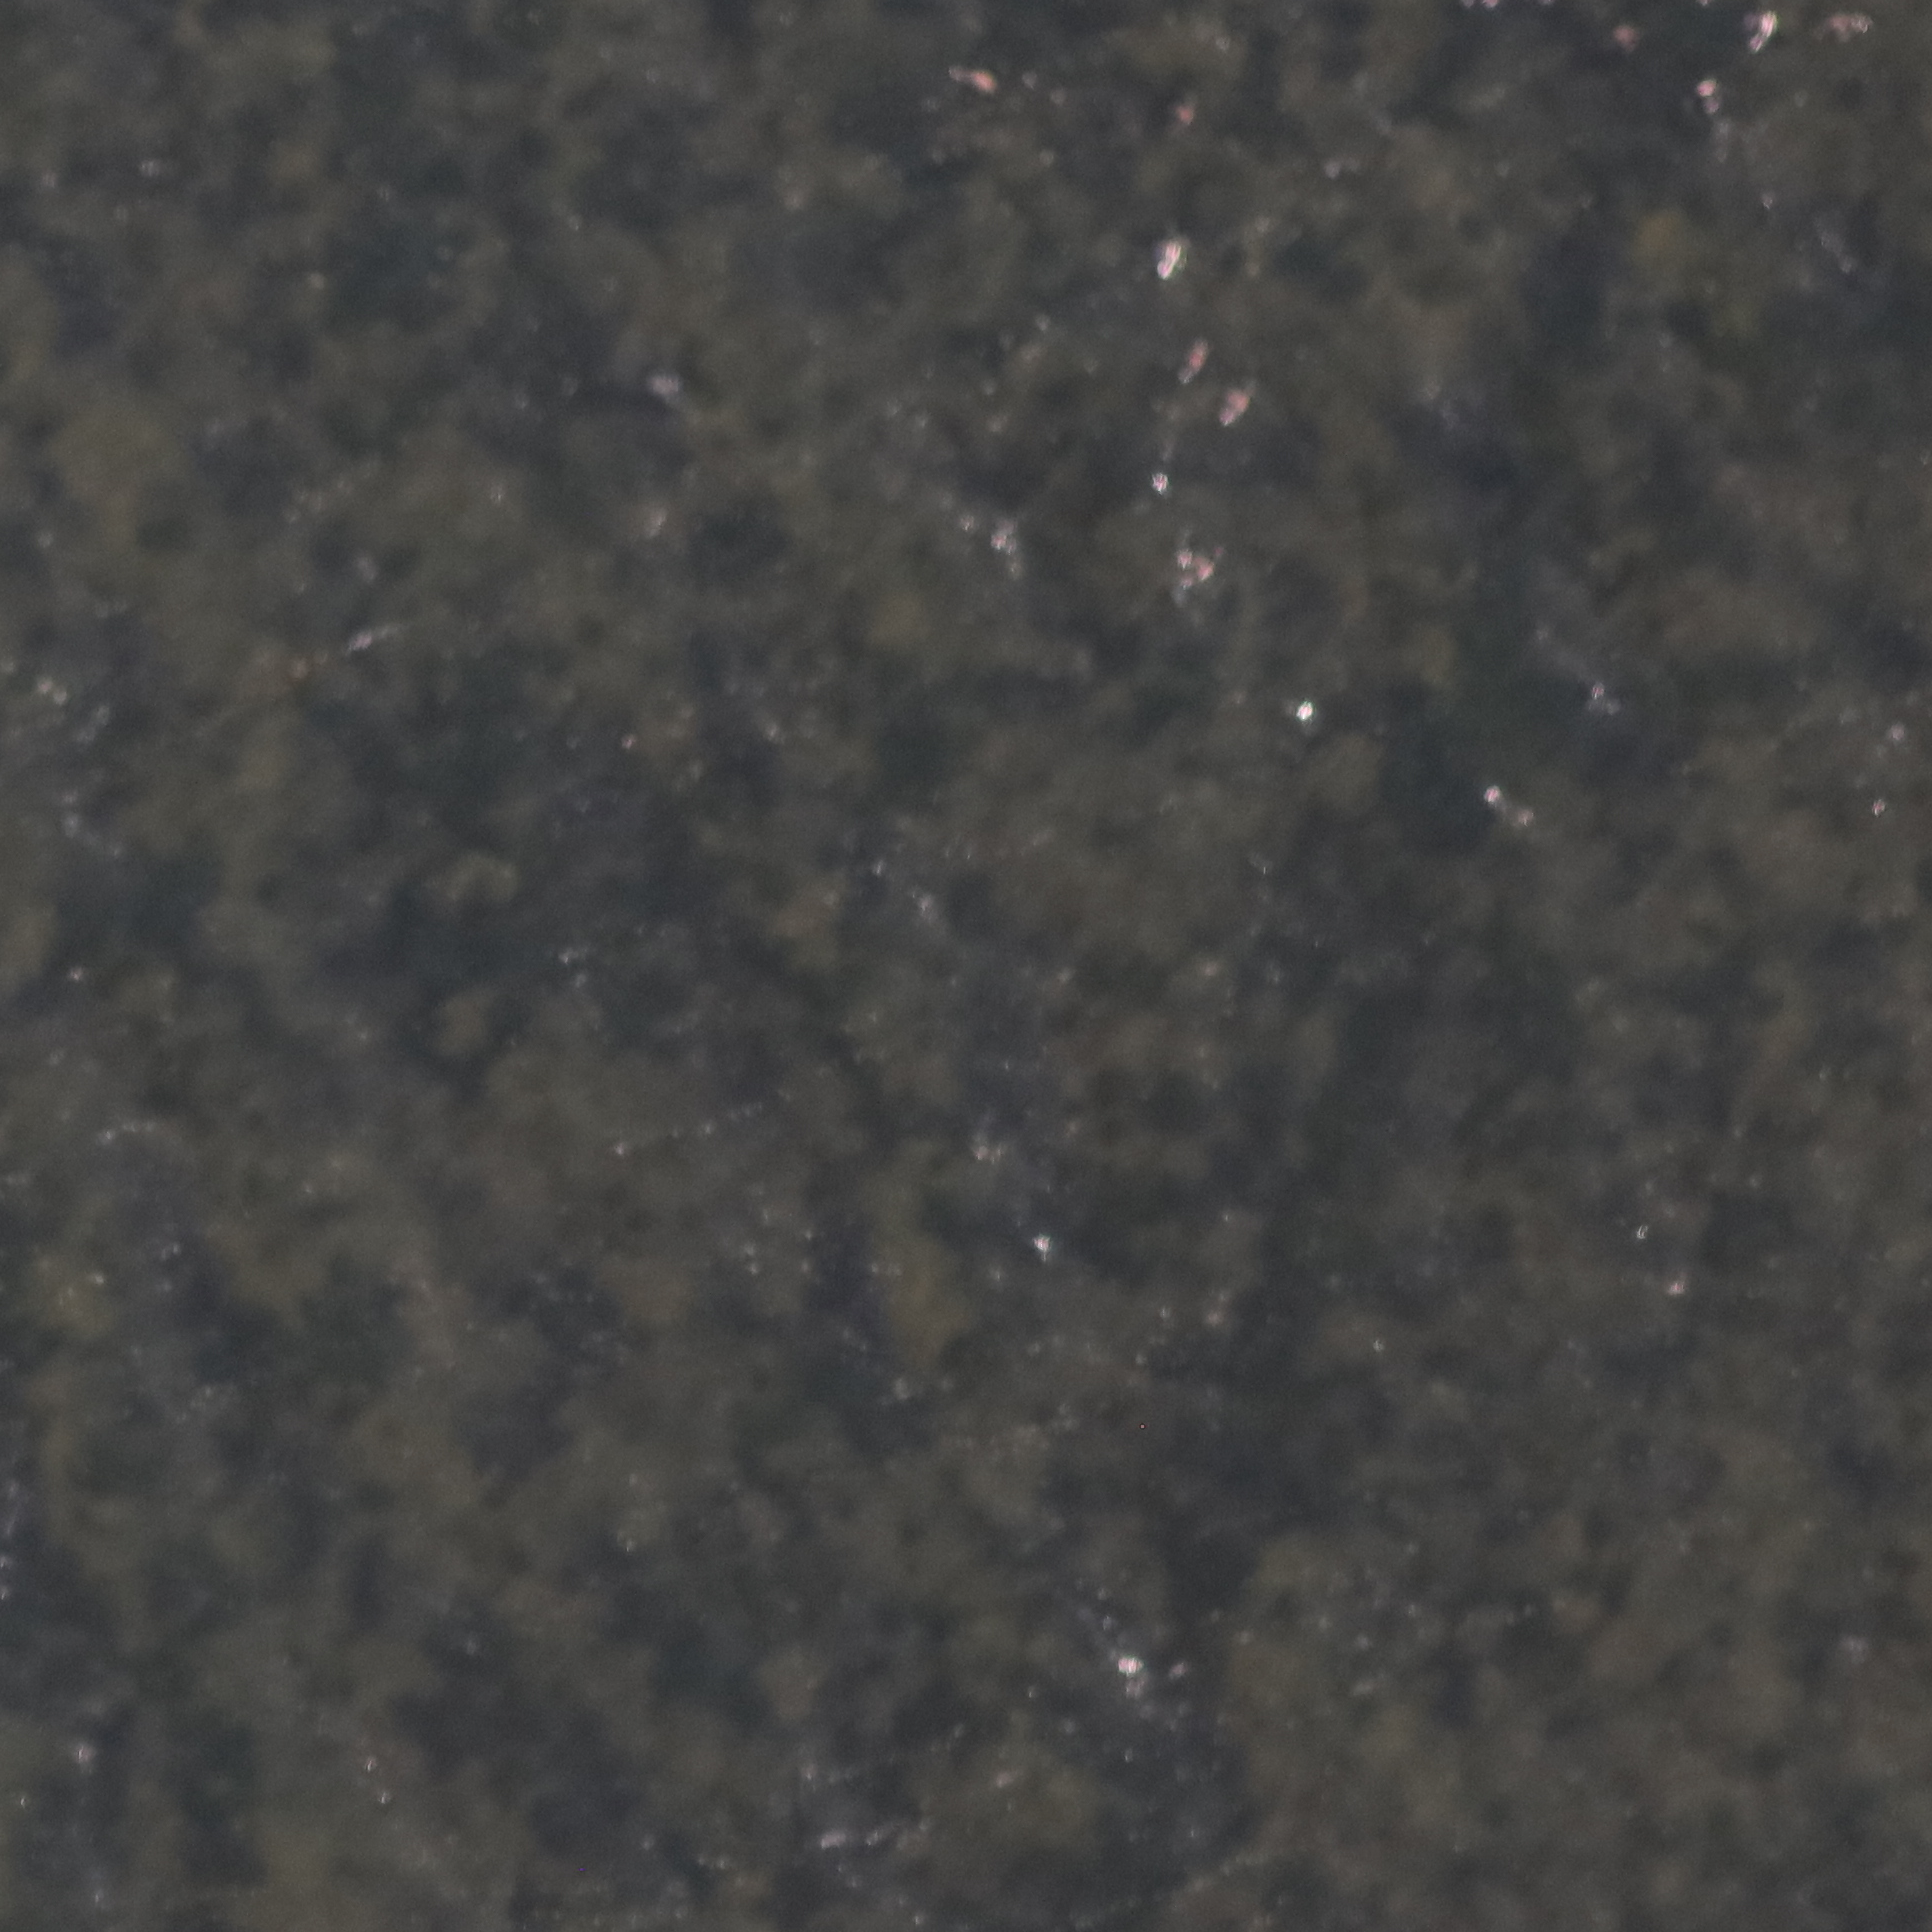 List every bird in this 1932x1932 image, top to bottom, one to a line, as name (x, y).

brant (1758, 27)
brant (1843, 28)
brant (1616, 36)
brant (973, 79)
brant (1710, 97)
brant (1177, 115)
brant (1169, 255)
brant (1195, 358)
brant (1237, 408)
brant (1197, 564)